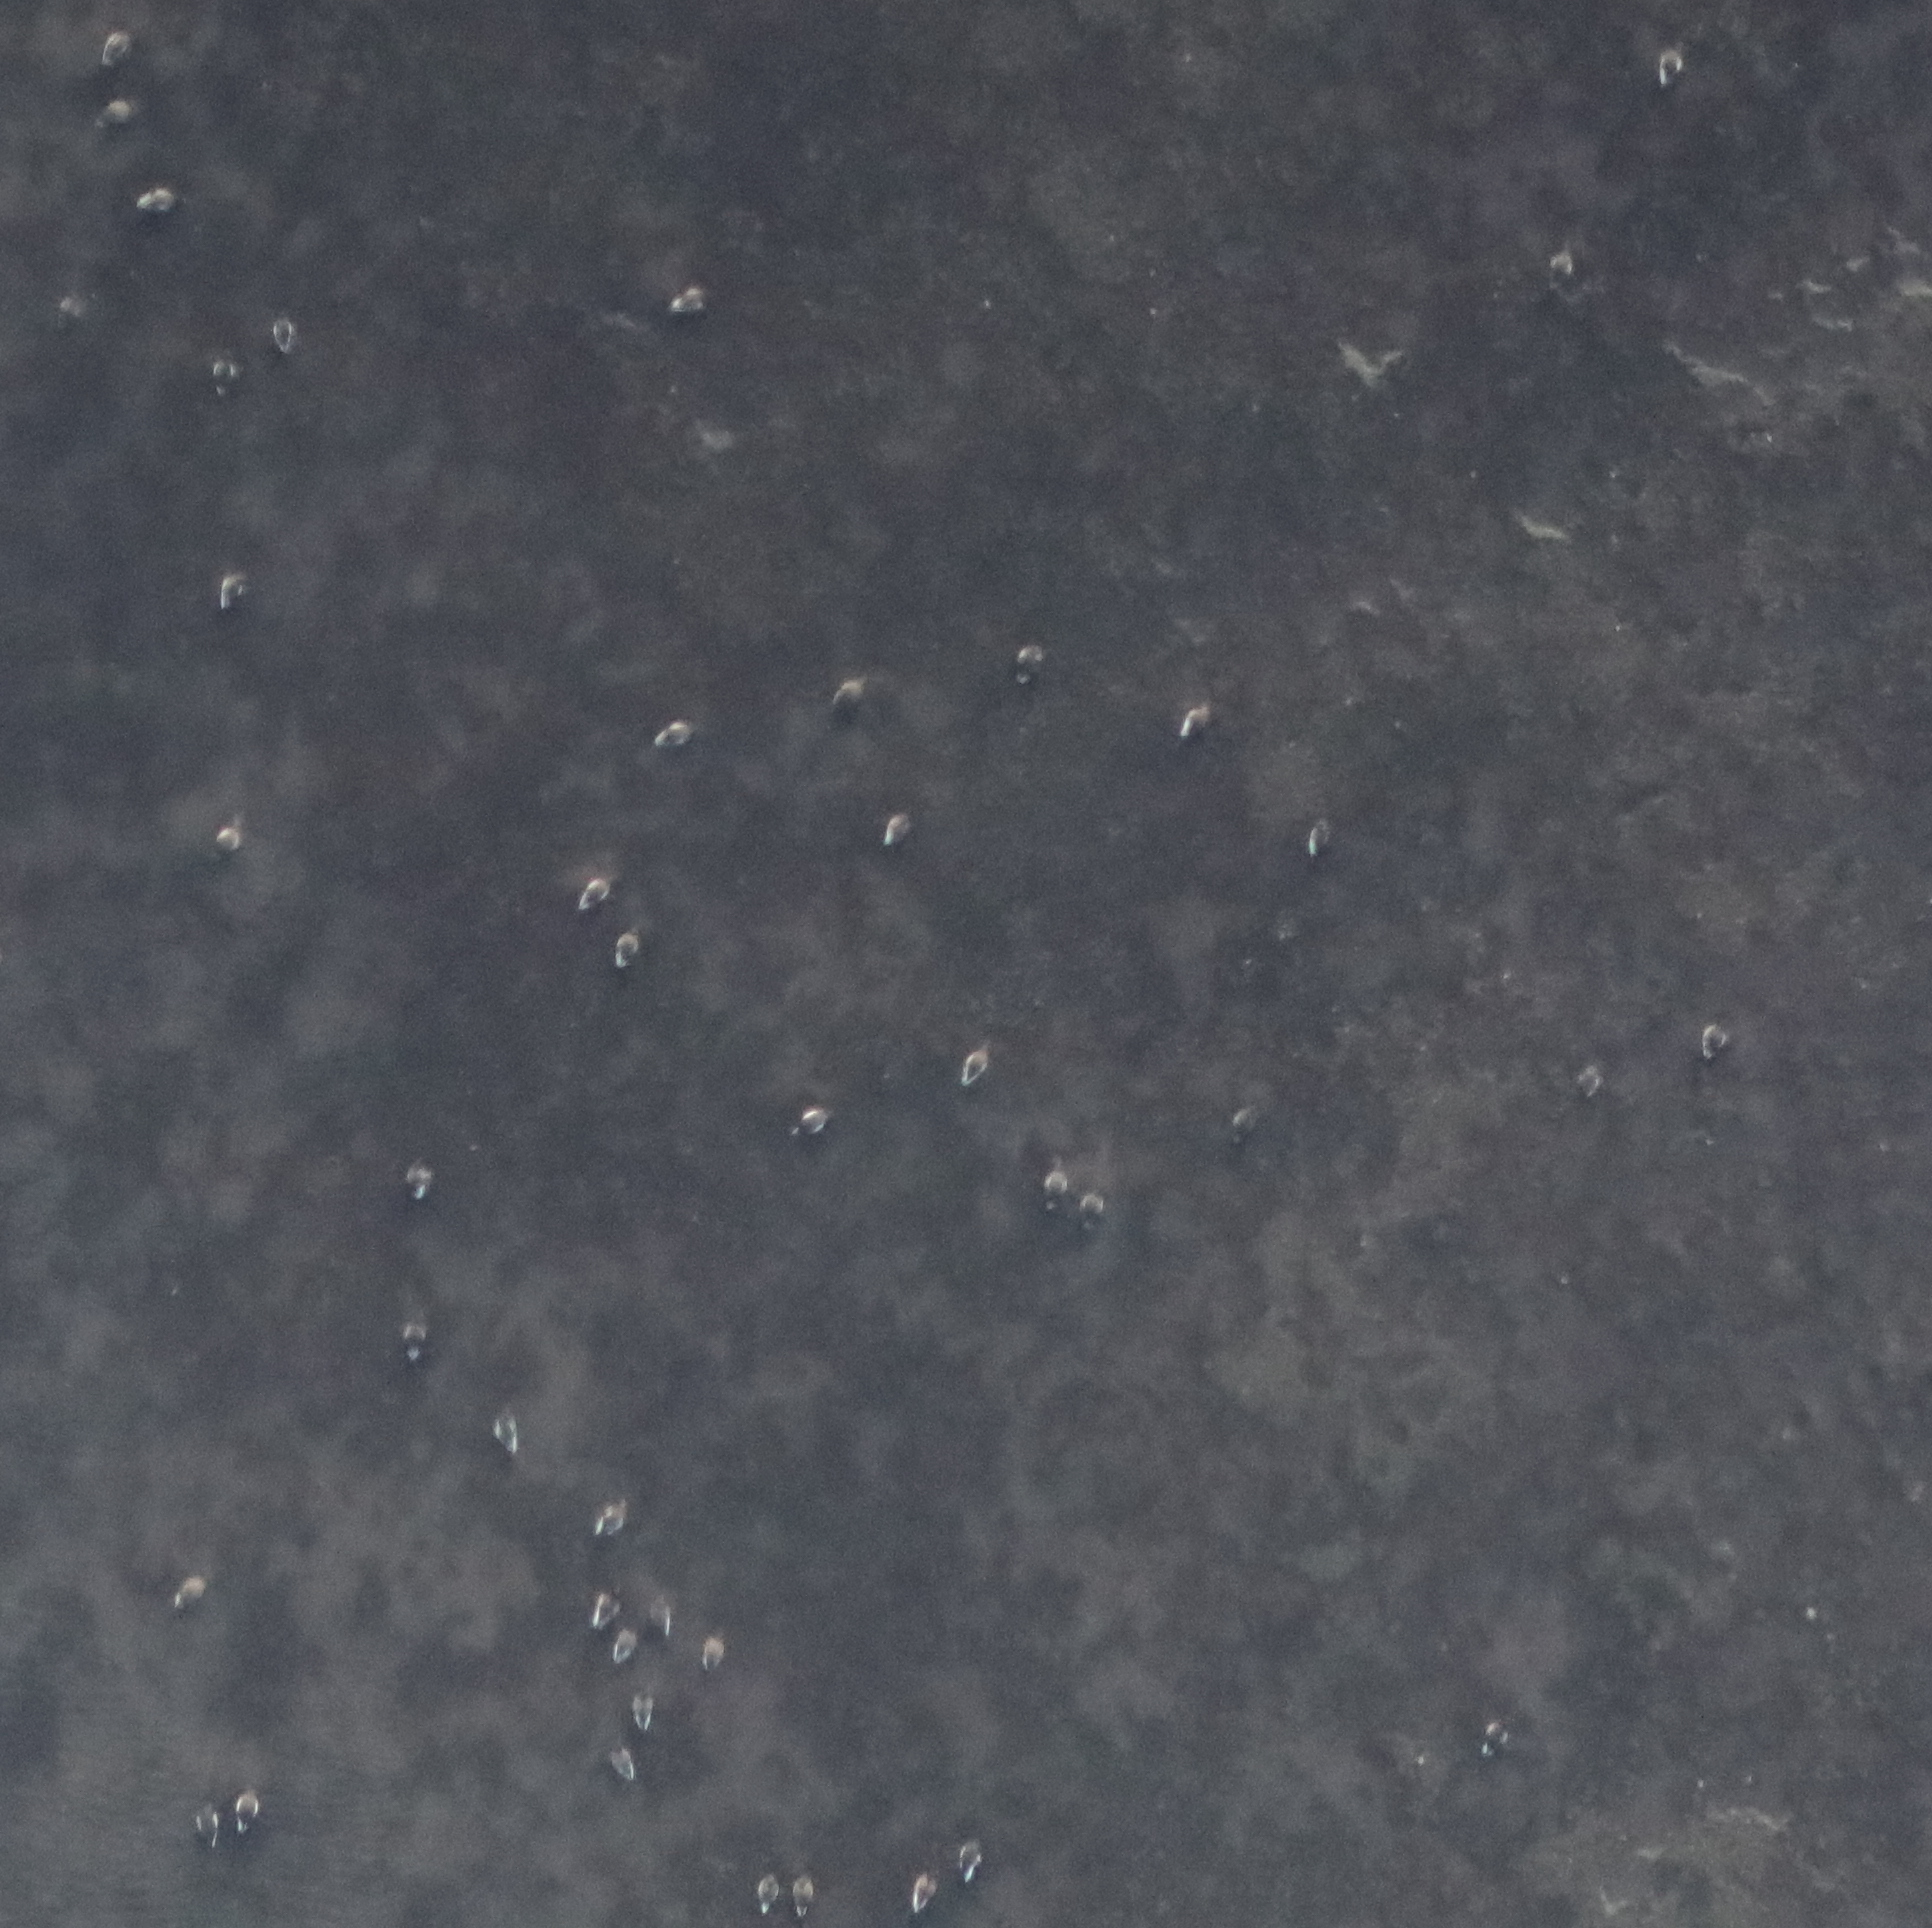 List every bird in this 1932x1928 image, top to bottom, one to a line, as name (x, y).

brant (119, 48)
brant (1669, 63)
brant (117, 113)
brant (166, 192)
brant (1562, 267)
brant (693, 306)
brant (69, 317)
brant (289, 333)
brant (229, 369)
brant (234, 592)
brant (1030, 659)
brant (845, 697)
brant (1196, 720)
brant (675, 736)
brant (897, 827)
brant (1315, 830)
brant (229, 838)
brant (596, 892)
brant (627, 946)
brant (1713, 1040)
brant (978, 1064)
brant (1595, 1072)
brant (811, 1120)
brant (1241, 1122)
brant (1052, 1178)
brant (421, 1183)
brant (1094, 1212)
brant (416, 1346)
brant (513, 1432)
brant (610, 1522)
brant (185, 1589)
brant (609, 1614)
brant (663, 1618)
brant (616, 1649)
brant (710, 1665)
brant (643, 1717)
brant (1492, 1735)
brant (627, 1766)
brant (248, 1807)
brant (210, 1823)
brant (960, 1861)
brant (924, 1881)
brant (765, 1896)
brant (807, 1897)